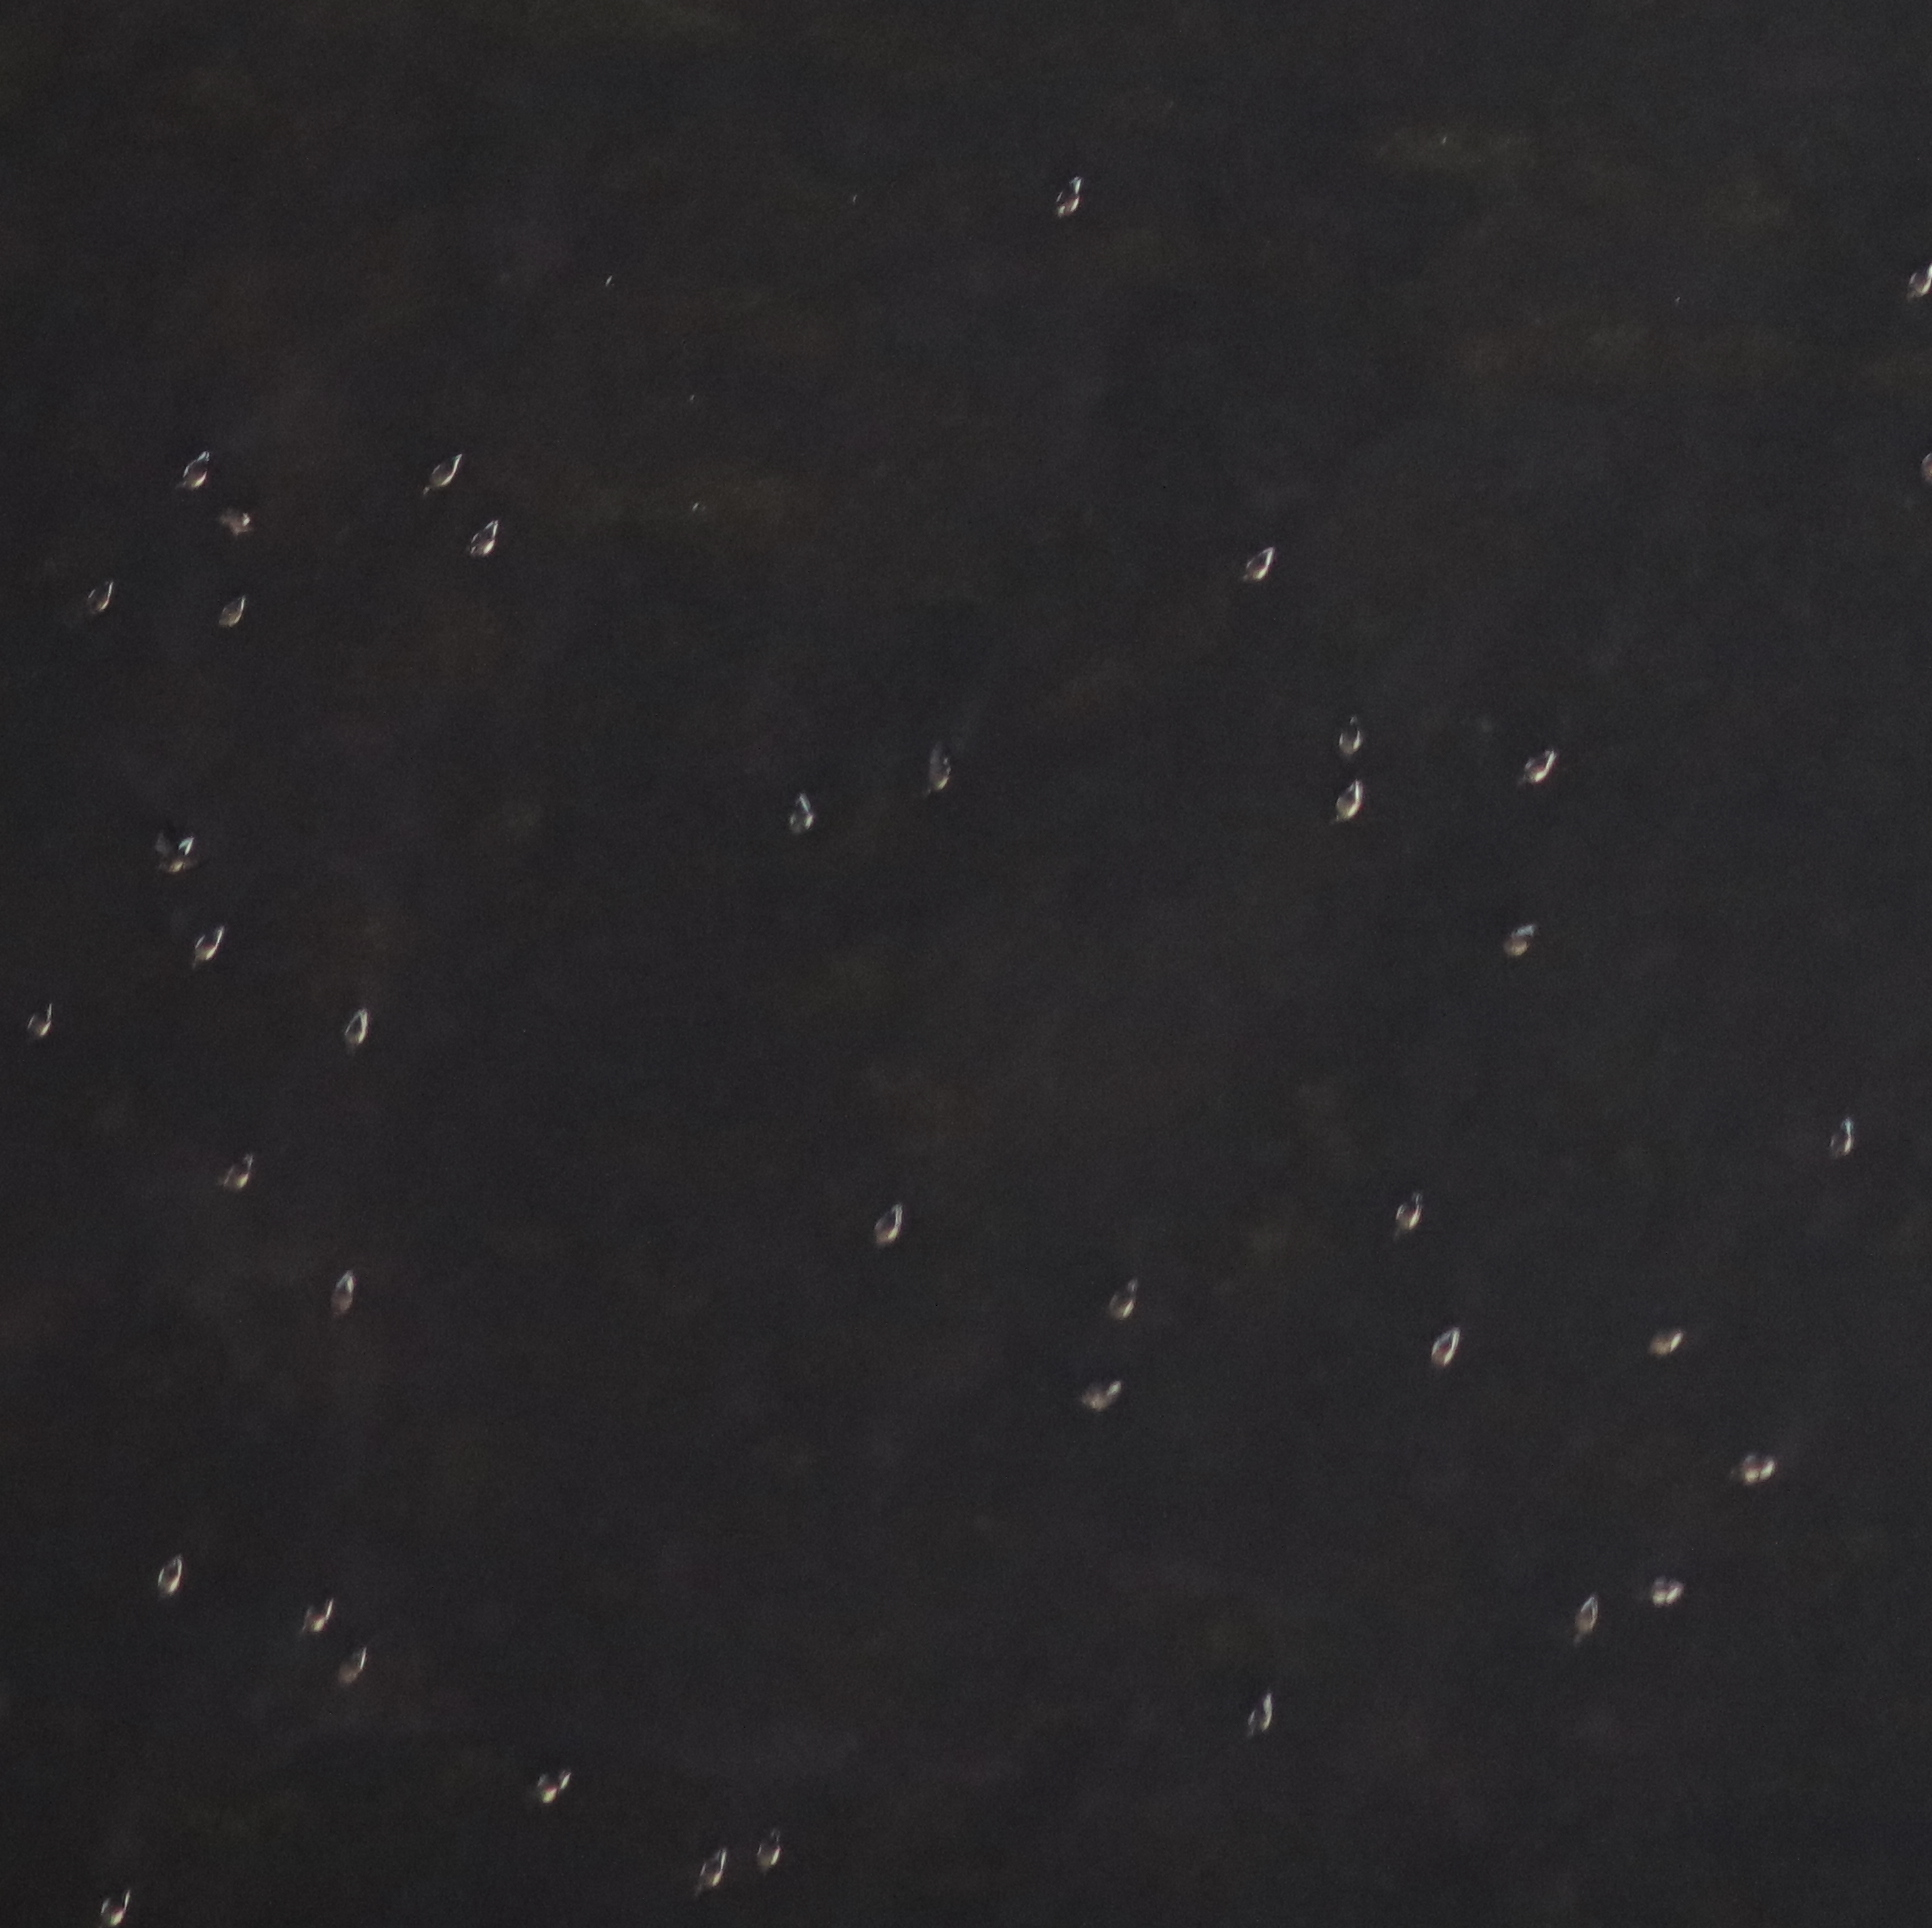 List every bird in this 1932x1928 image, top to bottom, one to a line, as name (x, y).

brant (1069, 198)
brant (1923, 281)
brant (197, 474)
brant (443, 474)
brant (236, 522)
brant (483, 541)
brant (1257, 565)
brant (100, 598)
brant (232, 614)
brant (1350, 740)
brant (1534, 768)
brant (938, 770)
brant (1345, 805)
brant (801, 814)
brant (176, 852)
brant (1519, 941)
brant (208, 944)
brant (40, 1024)
brant (356, 1029)
brant (1842, 1140)
brant (237, 1174)
brant (1409, 1215)
brant (886, 1228)
brant (344, 1296)
brant (1121, 1300)
brant (1665, 1342)
brant (1443, 1348)
brant (1098, 1395)
brant (1755, 1466)
brant (171, 1577)
brant (1668, 1590)
brant (317, 1615)
brant (1585, 1618)
brant (354, 1666)
brant (1259, 1717)
brant (551, 1785)
brant (768, 1851)
brant (713, 1870)
brant (116, 1908)